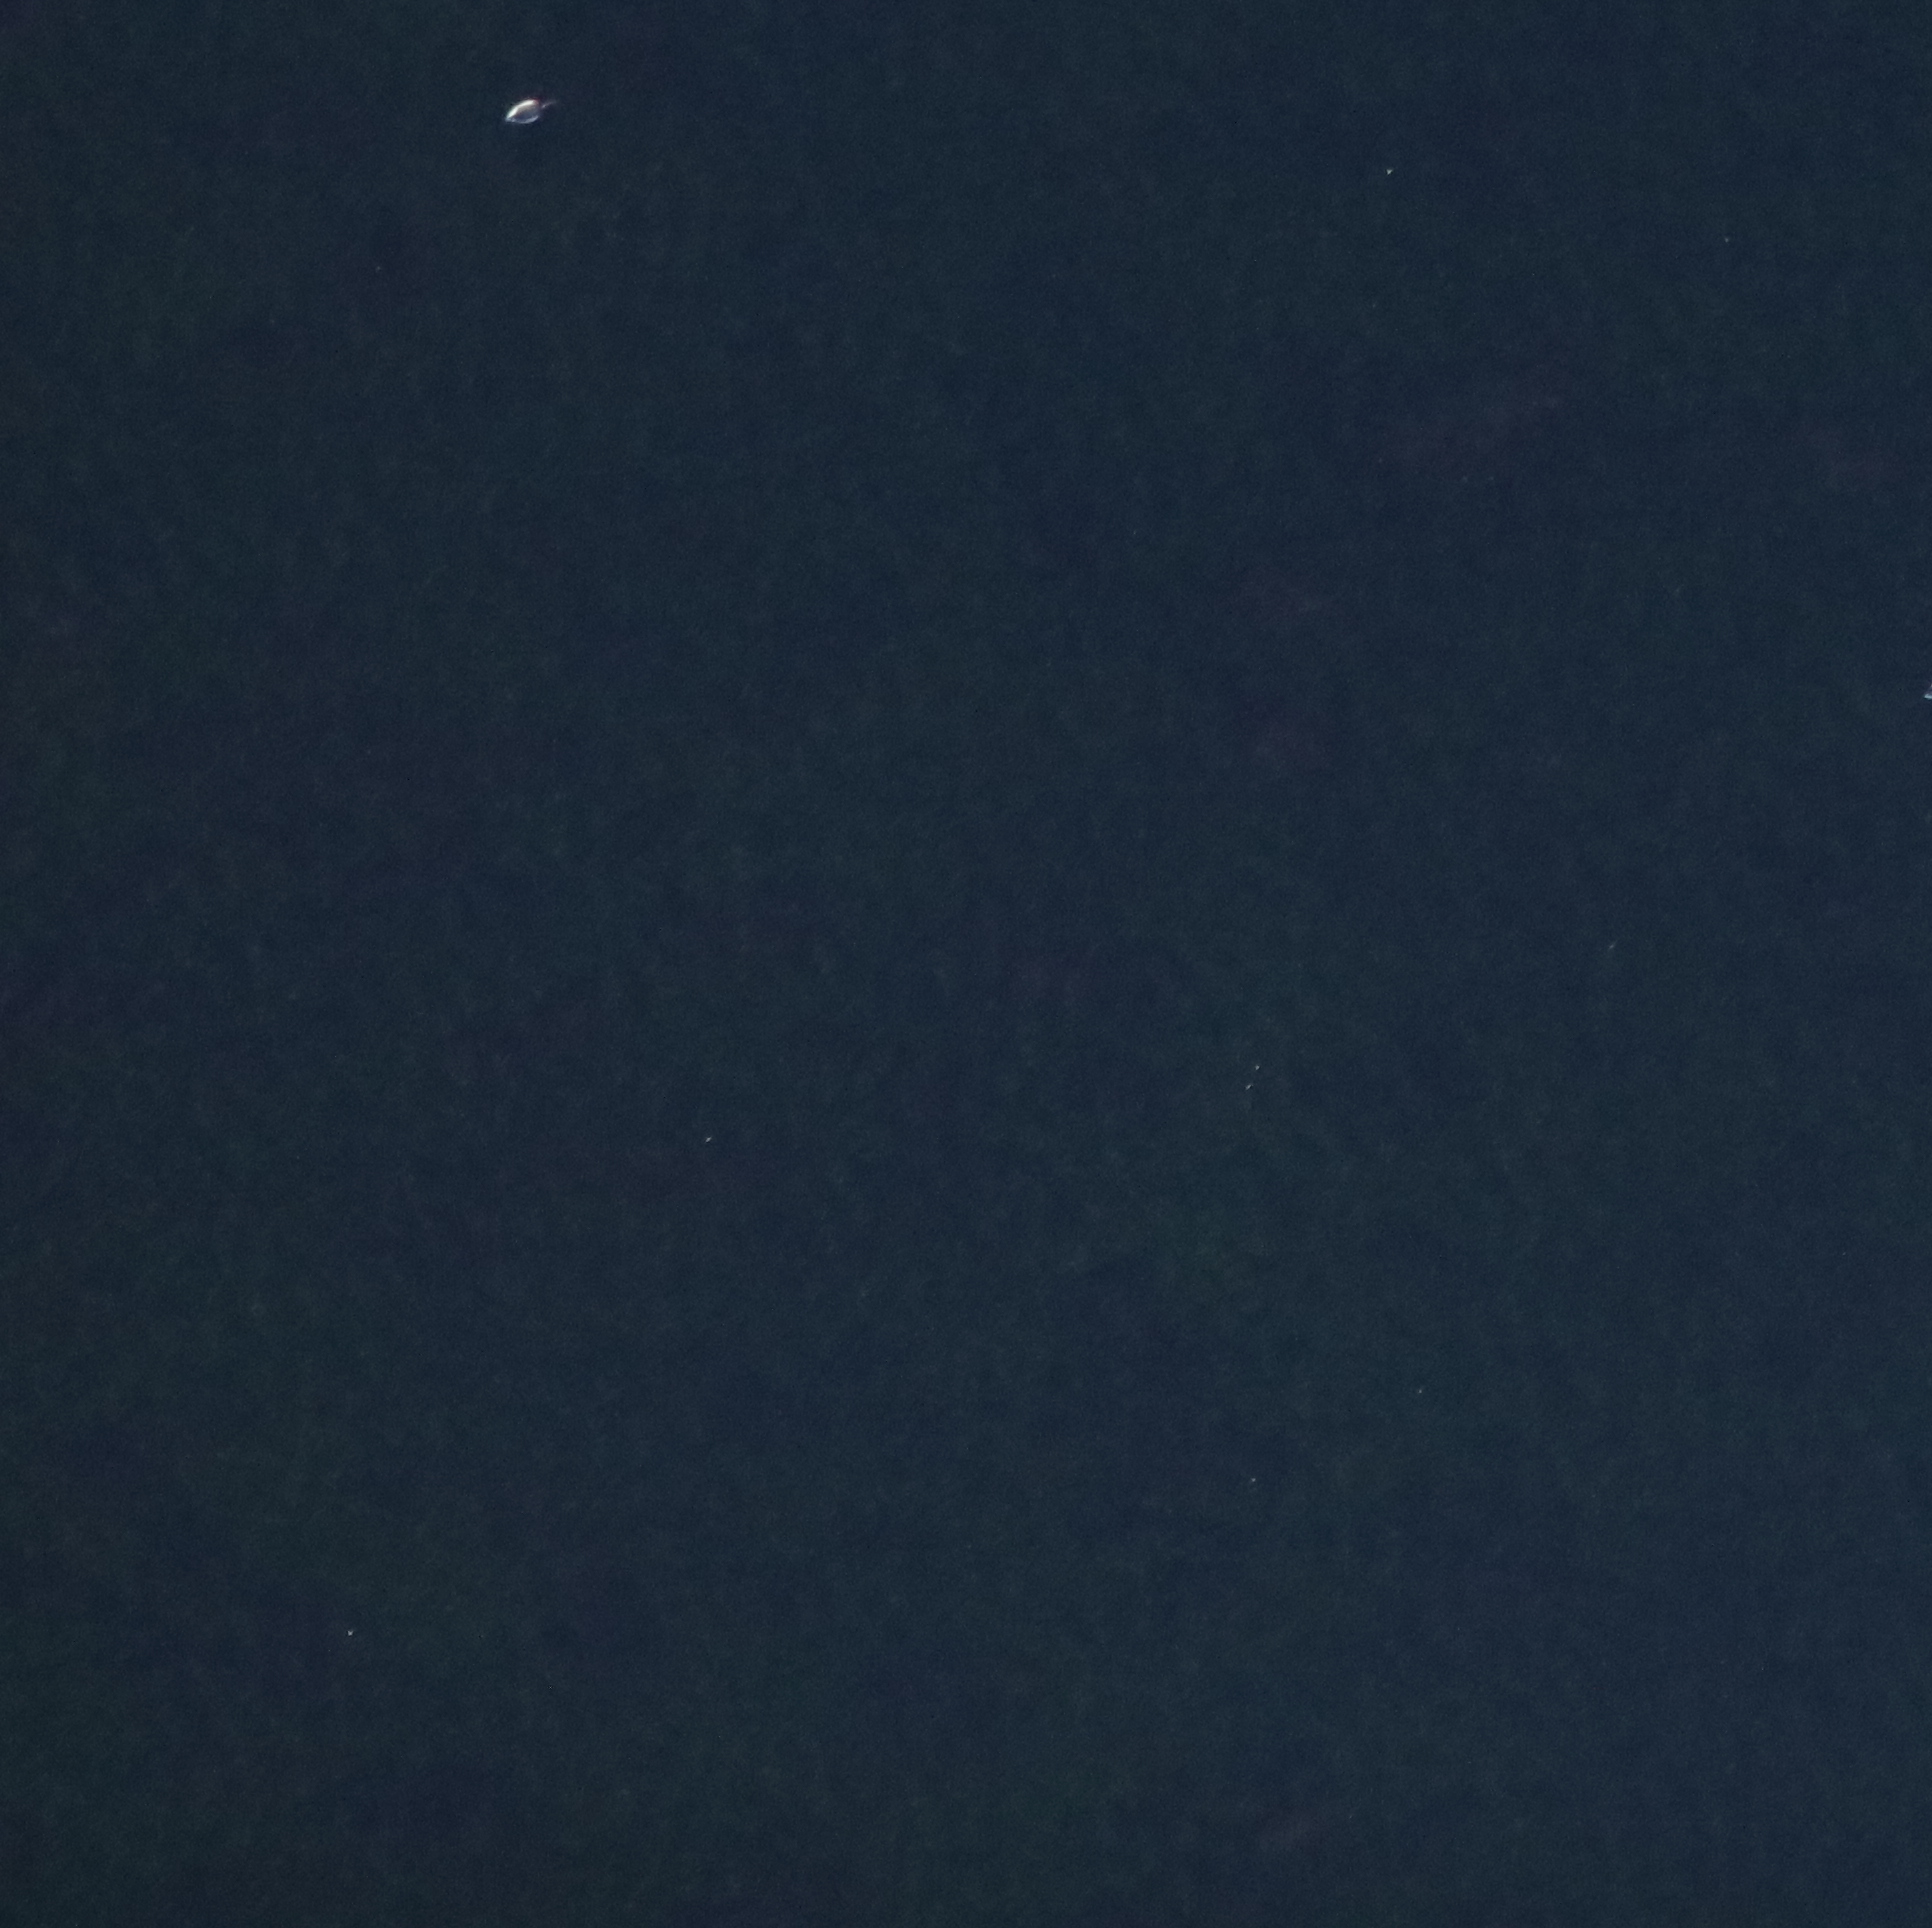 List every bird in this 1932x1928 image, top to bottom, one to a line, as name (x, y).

brant (528, 112)